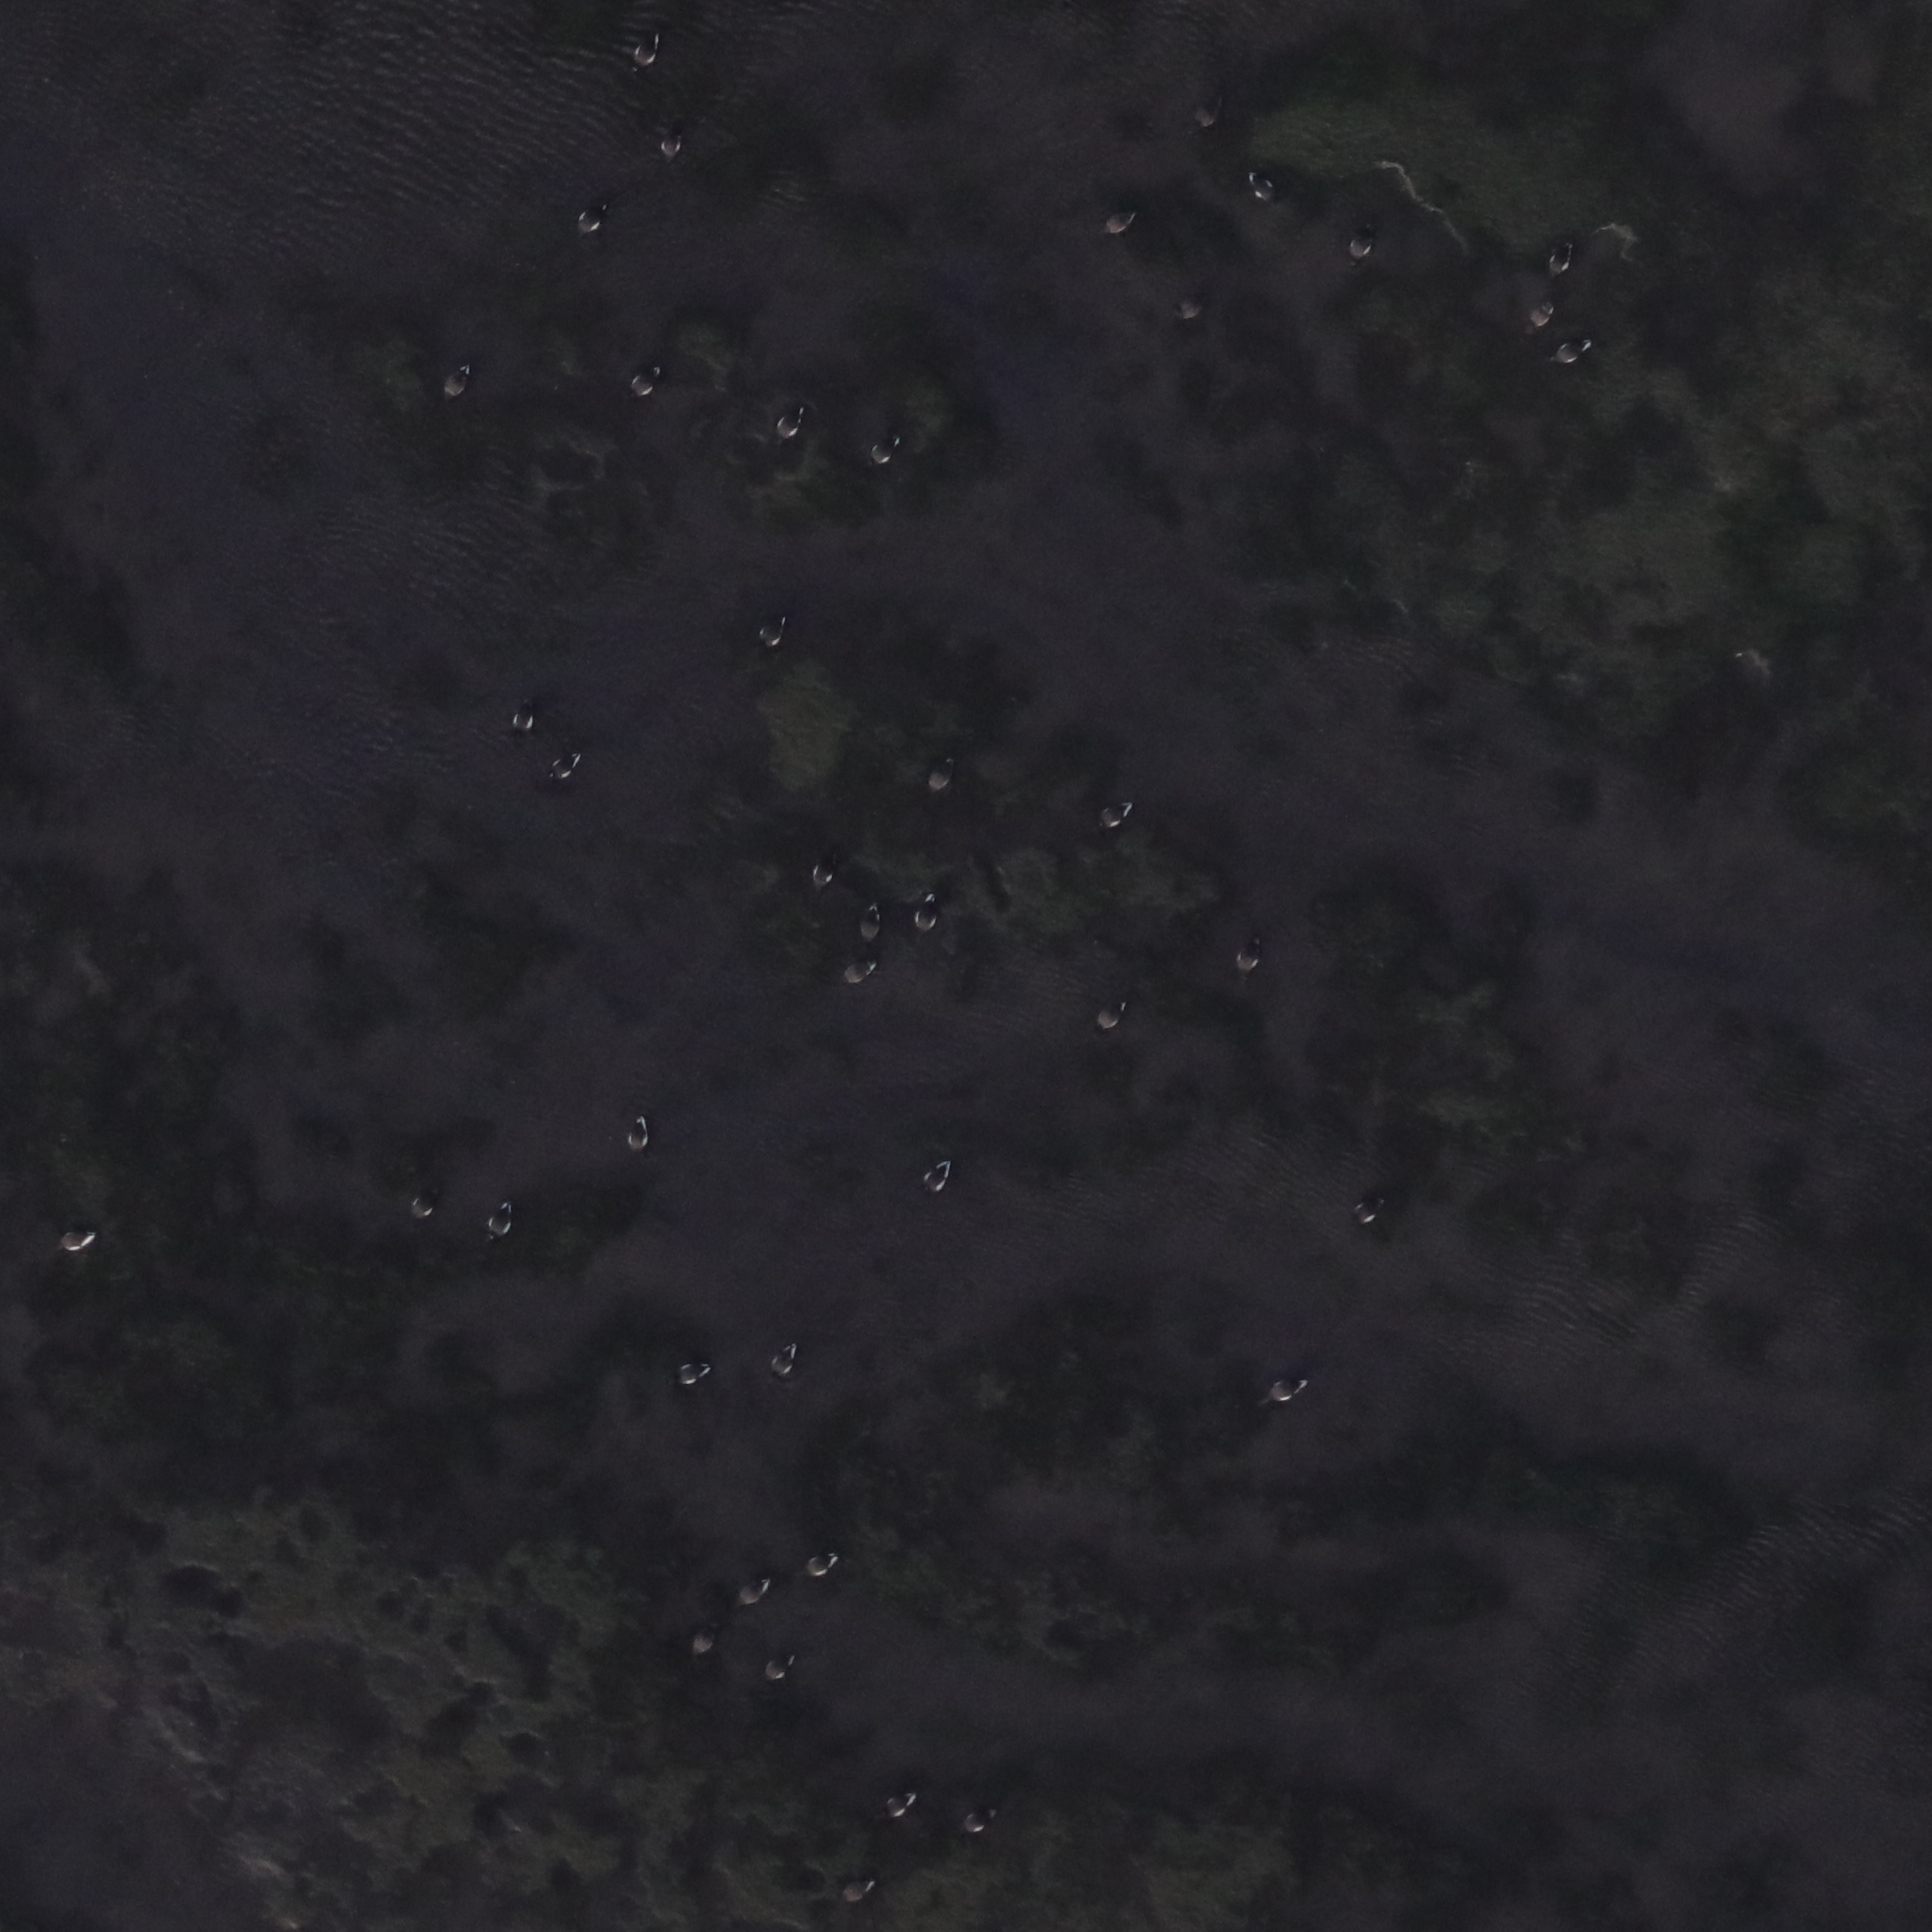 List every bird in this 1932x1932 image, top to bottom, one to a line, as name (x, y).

brant (646, 47)
brant (1203, 116)
brant (673, 146)
brant (1263, 186)
brant (590, 221)
brant (1119, 222)
brant (1361, 249)
brant (1561, 260)
brant (1181, 307)
brant (1537, 317)
brant (1572, 351)
brant (643, 383)
brant (458, 384)
brant (788, 423)
brant (886, 453)
brant (772, 633)
brant (523, 720)
brant (561, 767)
brant (937, 774)
brant (1121, 810)
brant (827, 871)
brant (929, 909)
brant (872, 923)
brant (1248, 961)
brant (855, 971)
brant (1111, 1017)
brant (640, 1136)
brant (936, 1177)
brant (426, 1203)
brant (1369, 1211)
brant (499, 1223)
brant (76, 1240)
brant (784, 1362)
brant (690, 1375)
brant (1287, 1391)
brant (817, 1565)
brant (752, 1593)
brant (702, 1638)
brant (776, 1669)
brant (900, 1806)
brant (979, 1815)
brant (856, 1889)